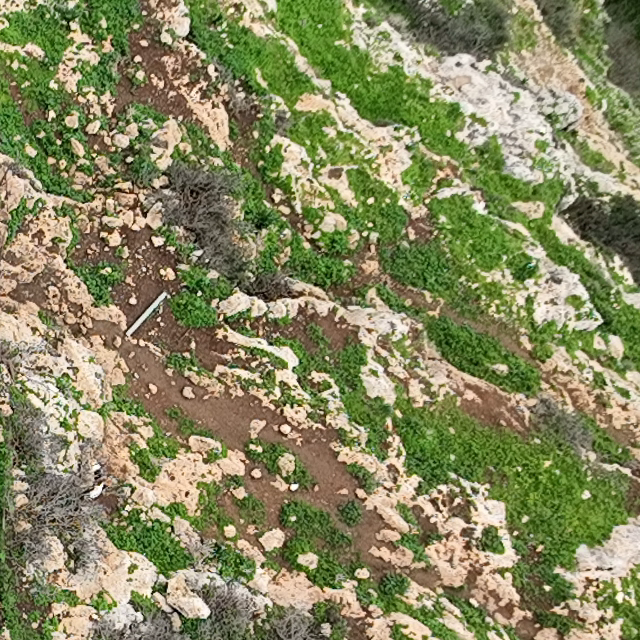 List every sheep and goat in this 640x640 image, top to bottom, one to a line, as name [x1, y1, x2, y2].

None